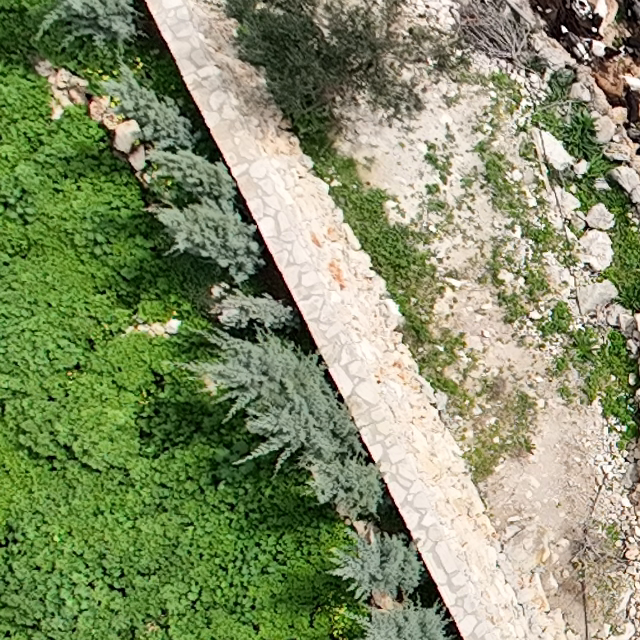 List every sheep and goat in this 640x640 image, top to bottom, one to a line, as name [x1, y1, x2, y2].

goat [626, 0, 639, 32]
goat [572, 1, 592, 21]
goat [591, 1, 606, 37]
goat [600, 1, 619, 36]
goat [561, 25, 592, 65]
goat [623, 36, 639, 55]
goat [587, 38, 625, 58]
goat [591, 72, 622, 96]
goat [618, 75, 639, 99]
goat [623, 83, 639, 121]
goat [627, 129, 639, 140]